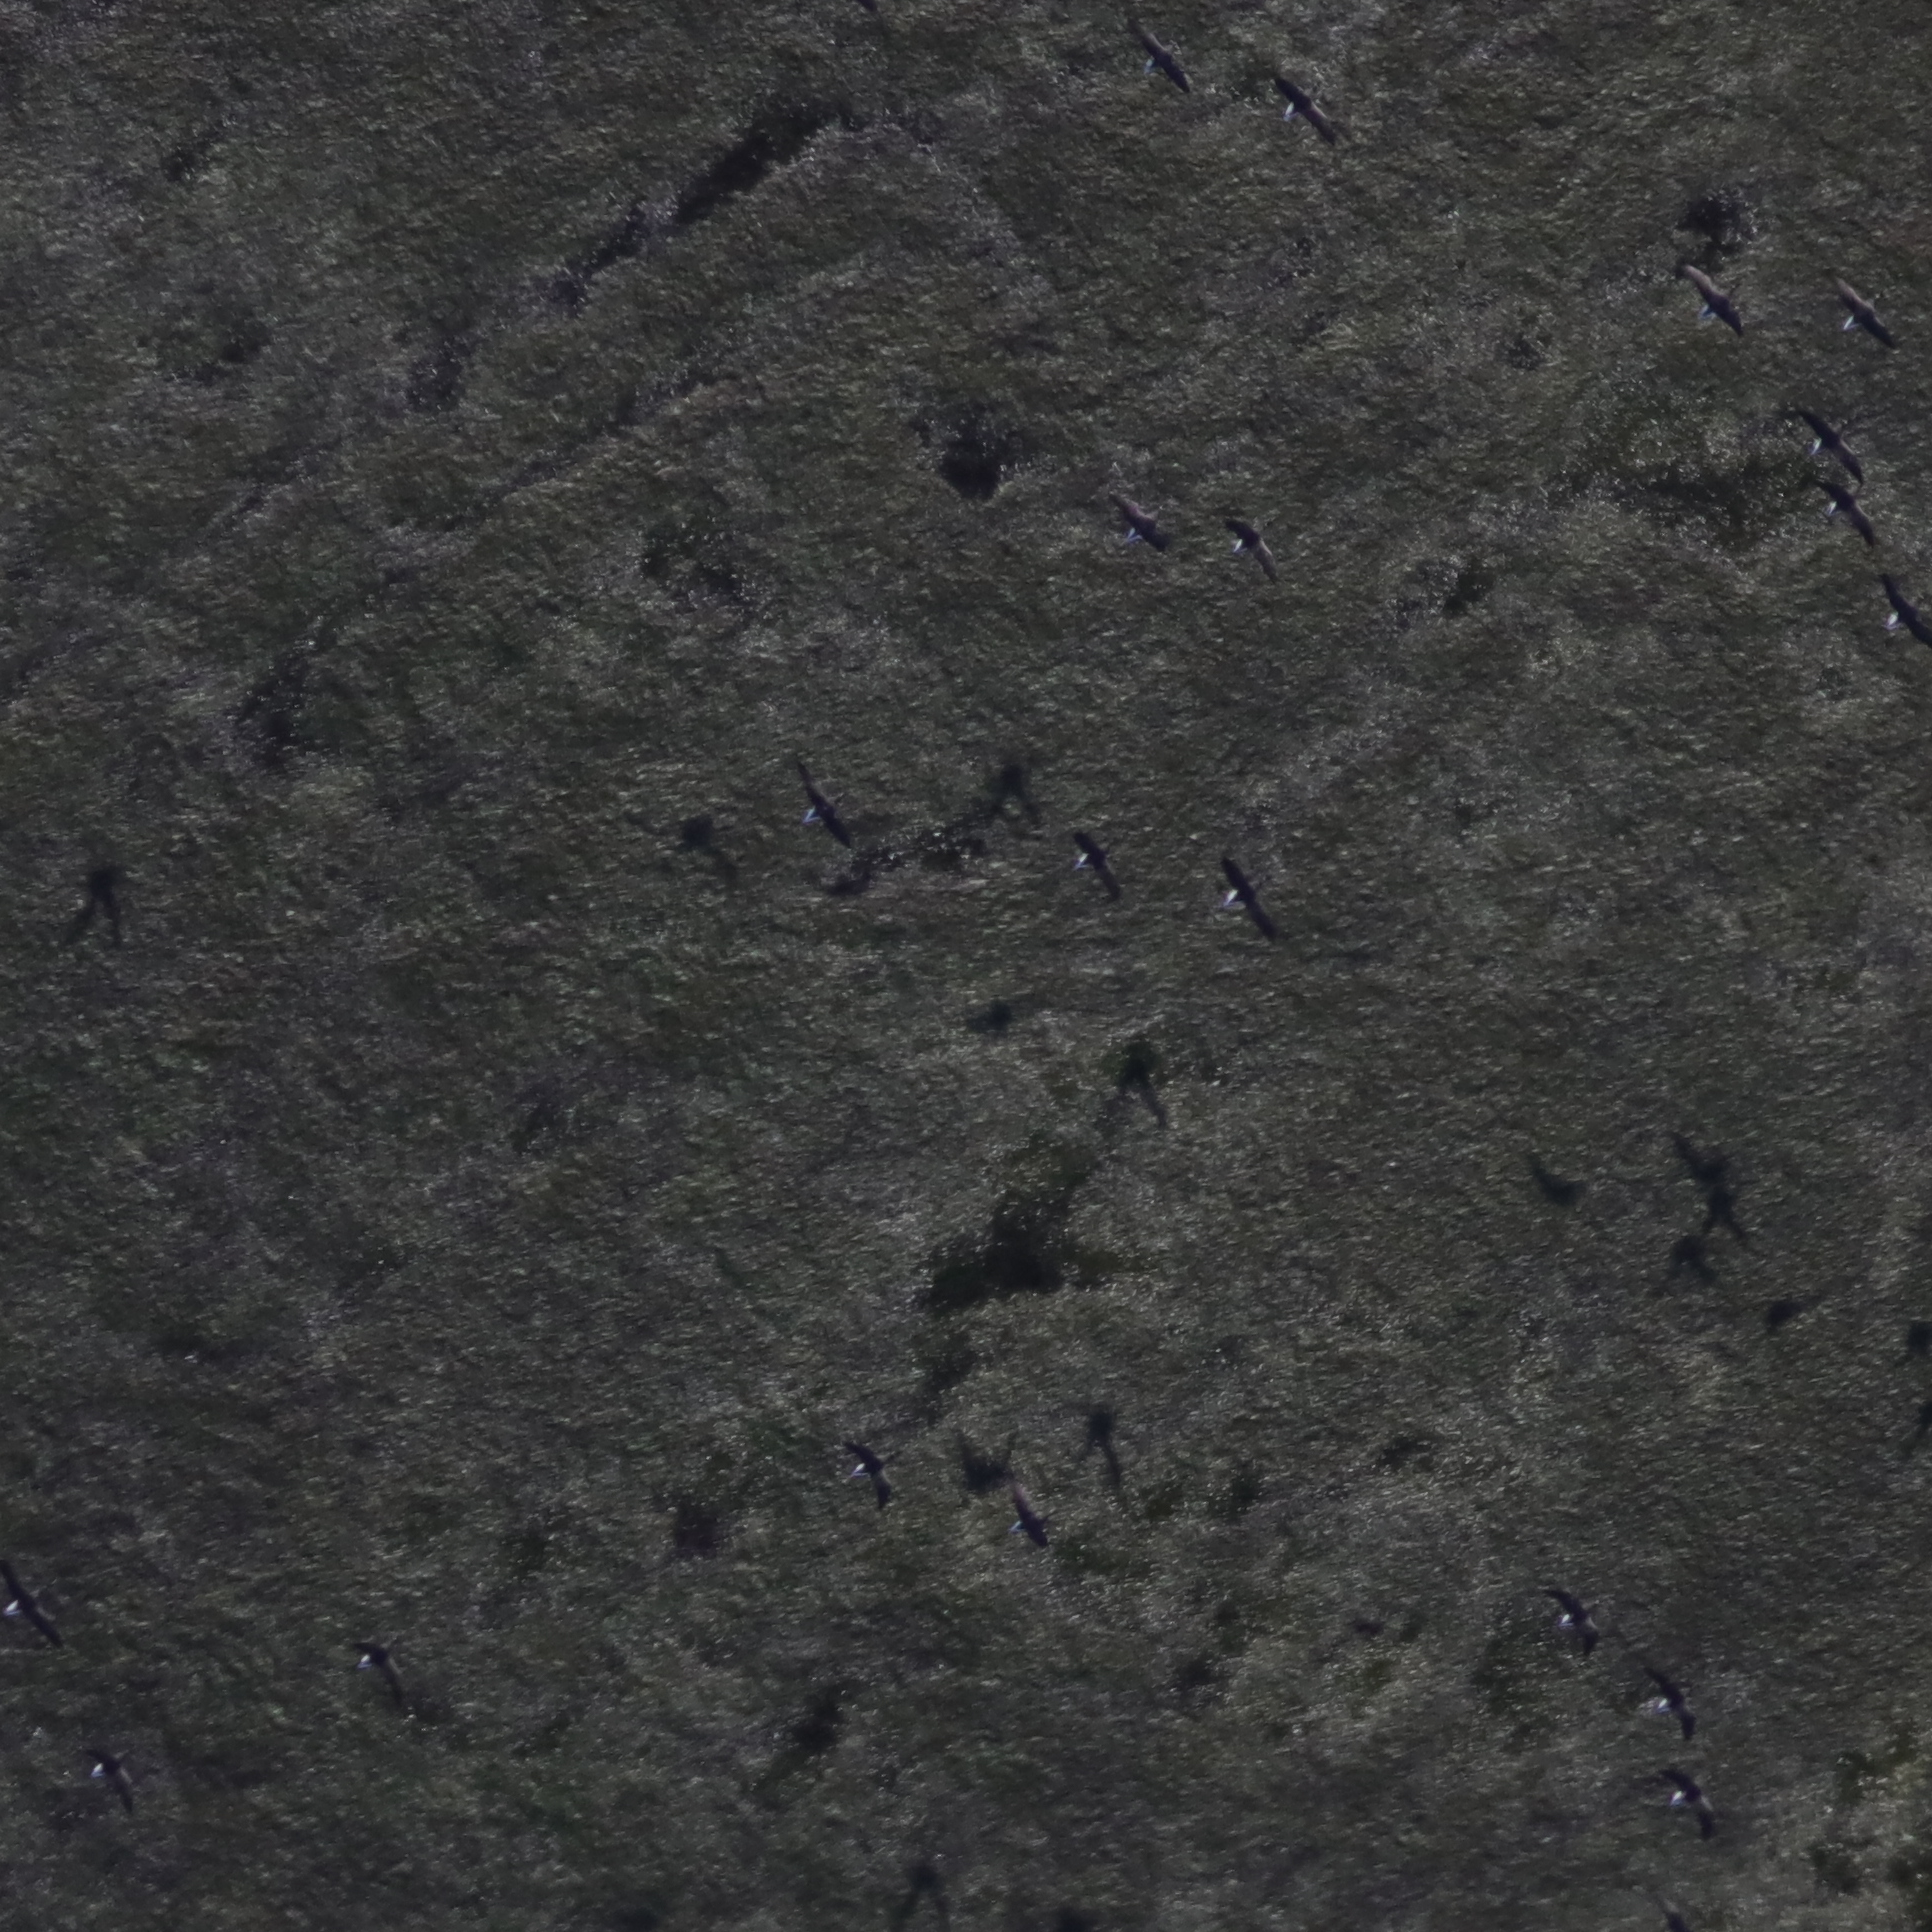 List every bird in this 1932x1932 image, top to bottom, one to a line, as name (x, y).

brant (1145, 48)
brant (1289, 105)
brant (1710, 299)
brant (1874, 299)
brant (1813, 437)
brant (1830, 513)
brant (1142, 535)
brant (1250, 535)
brant (1800, 750)
brant (812, 812)
brant (1085, 865)
brant (1227, 897)
brant (850, 1450)
brant (1017, 1524)
brant (14, 1598)
brant (1566, 1612)
brant (369, 1654)
brant (1668, 1698)
brant (119, 1763)
brant (1681, 1797)